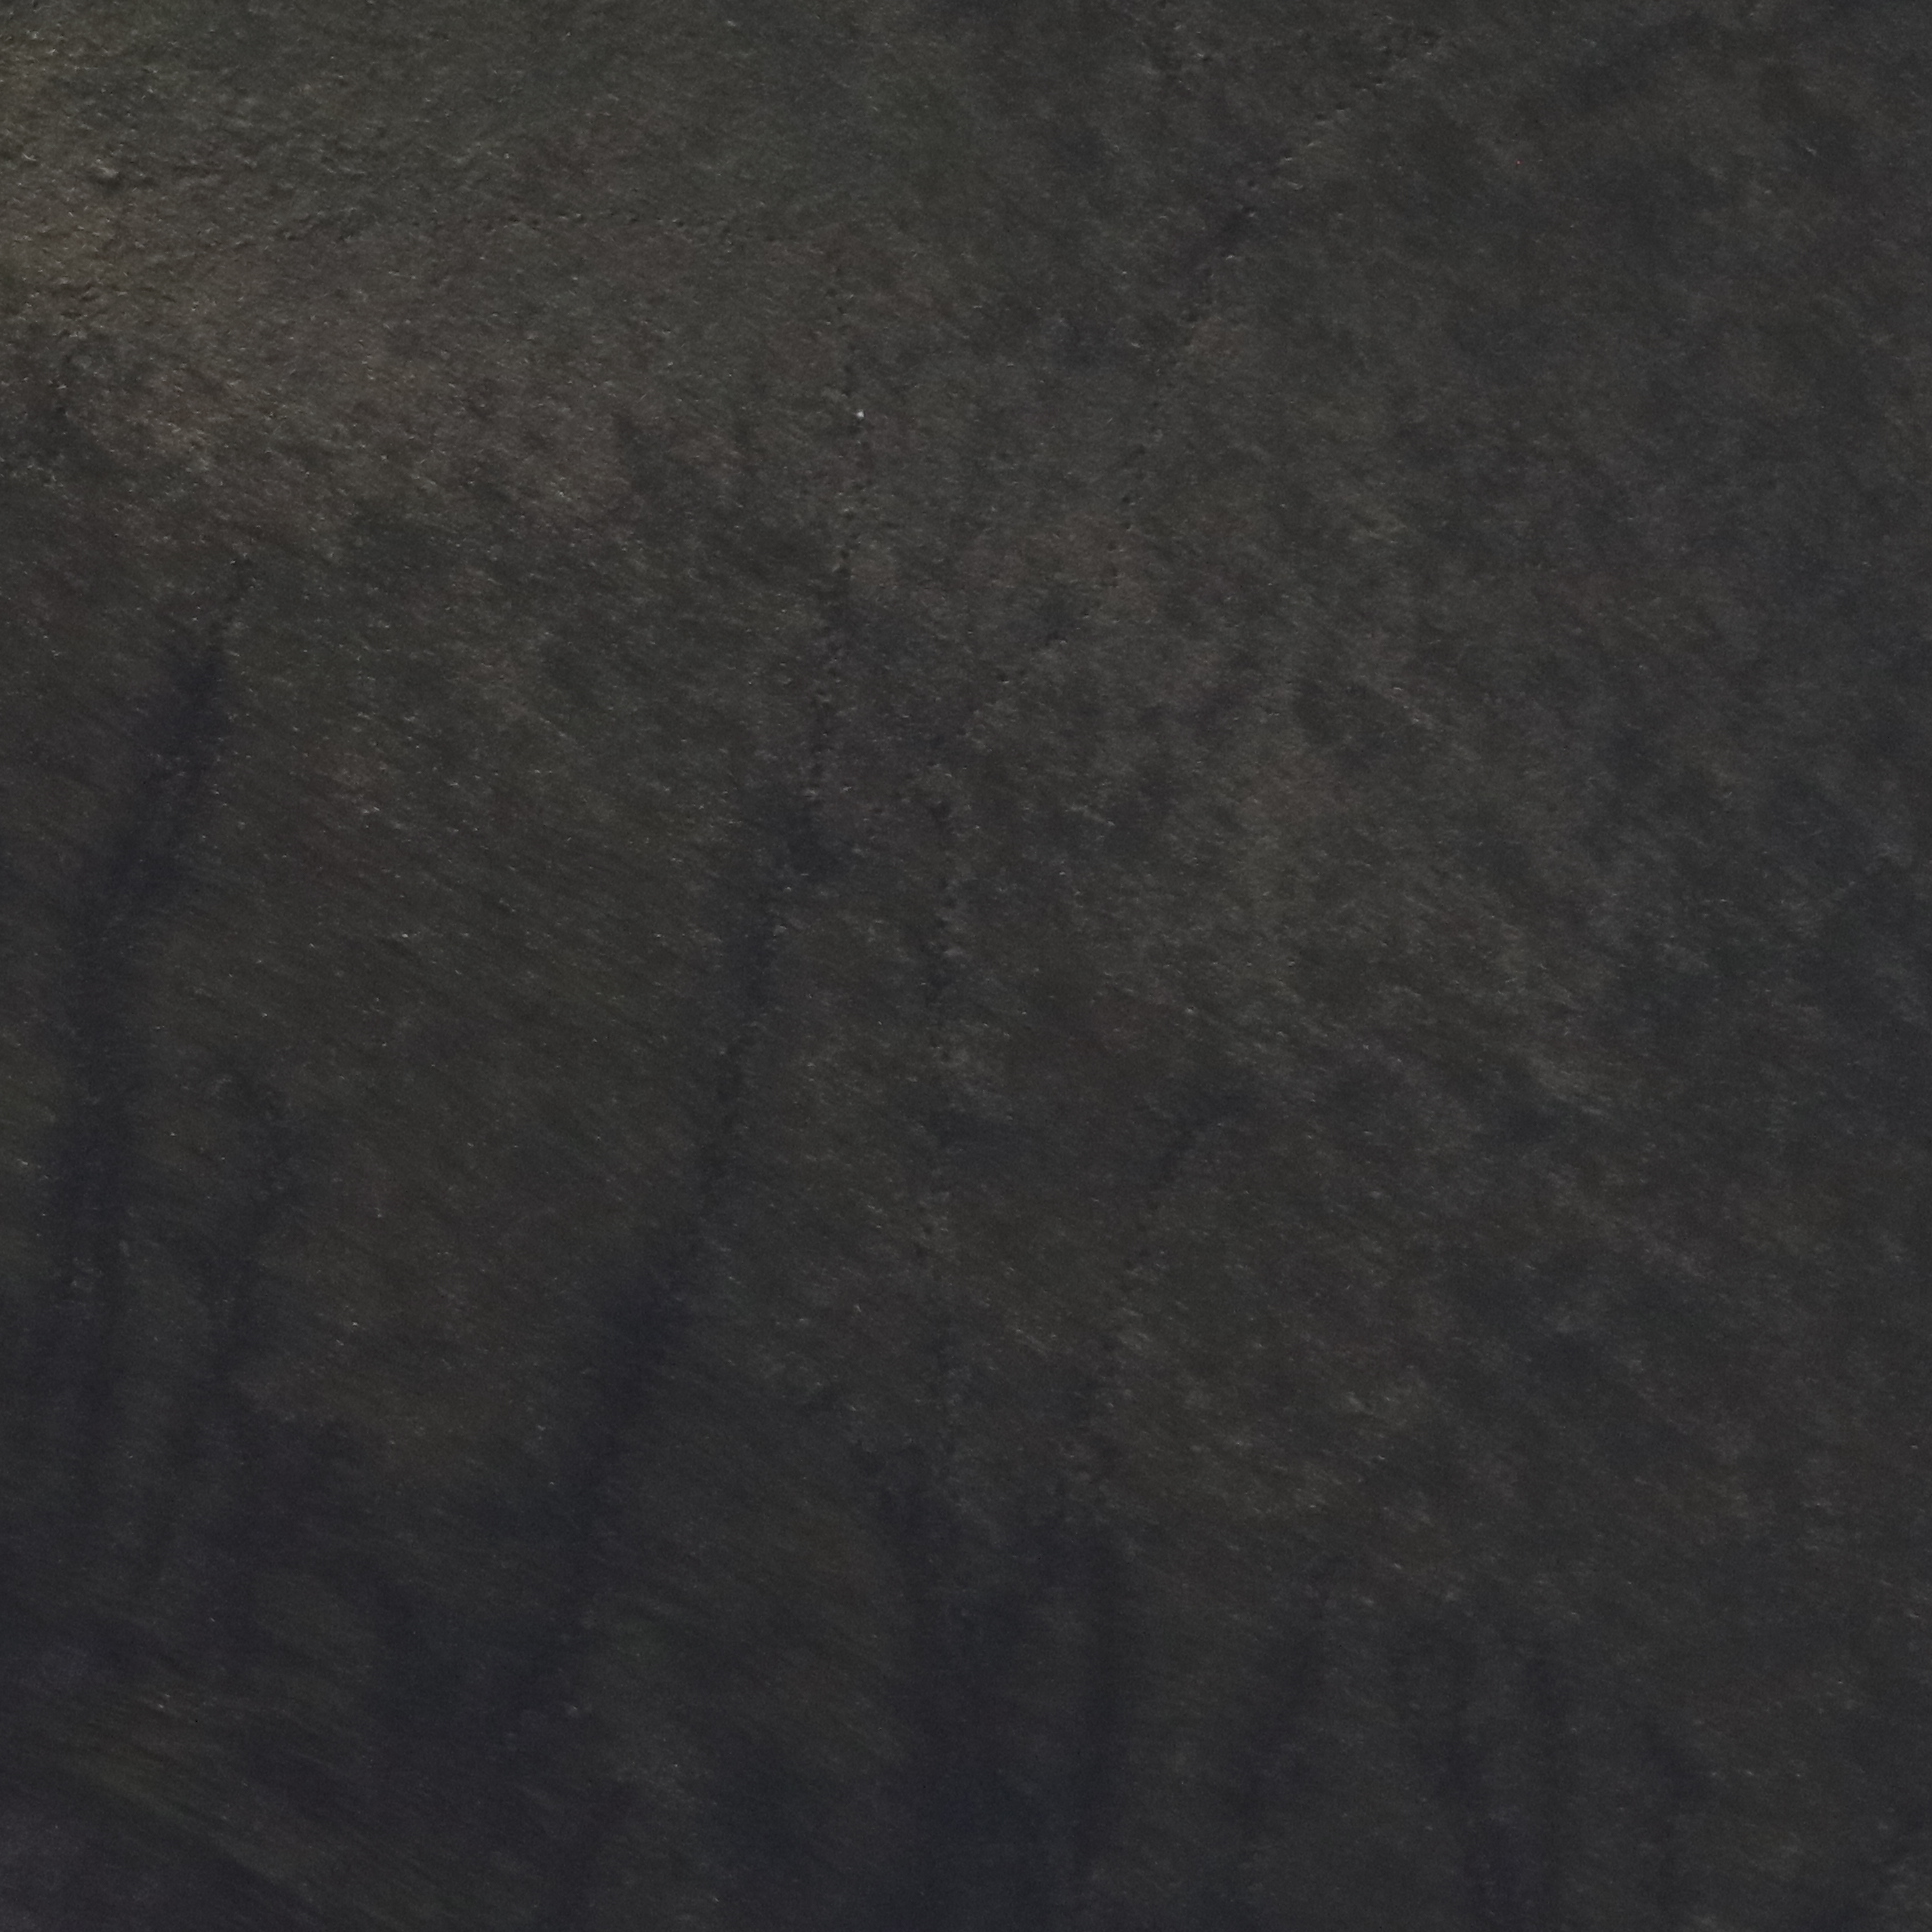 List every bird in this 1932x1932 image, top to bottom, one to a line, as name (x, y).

None